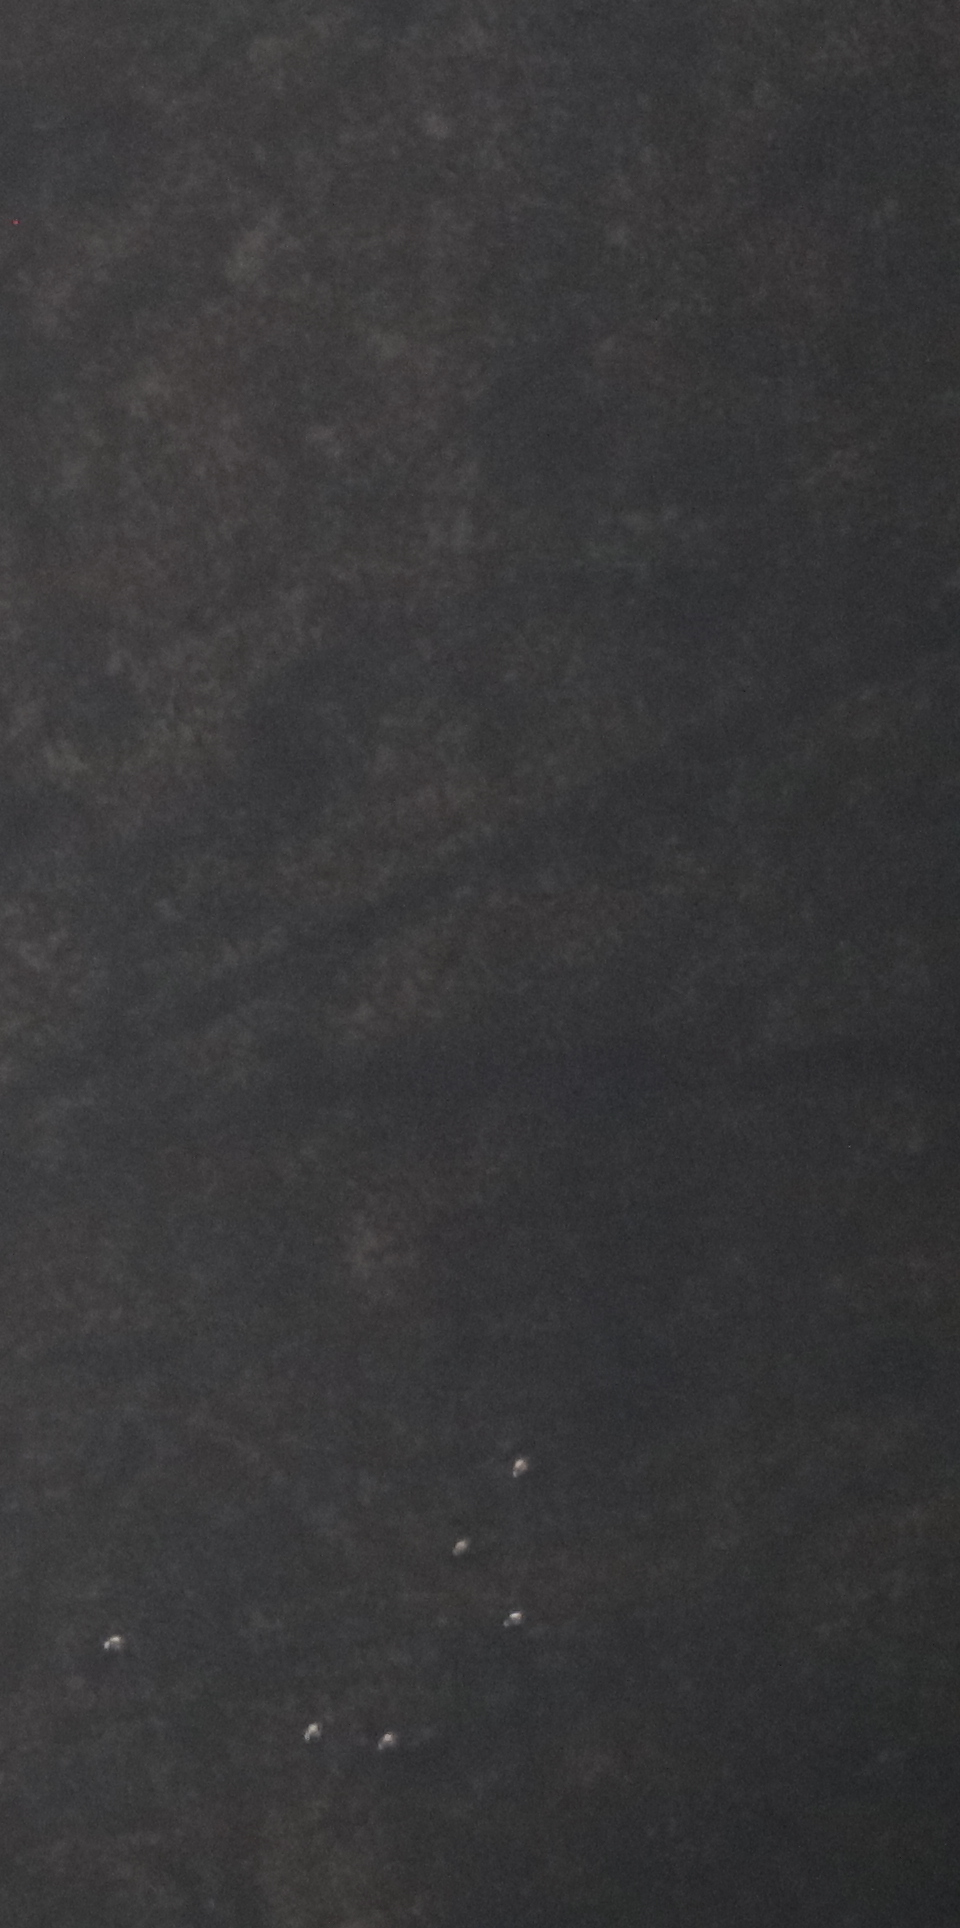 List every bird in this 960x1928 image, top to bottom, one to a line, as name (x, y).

brant (525, 1458)
brant (469, 1536)
brant (526, 1613)
brant (116, 1639)
brant (323, 1735)
brant (392, 1739)